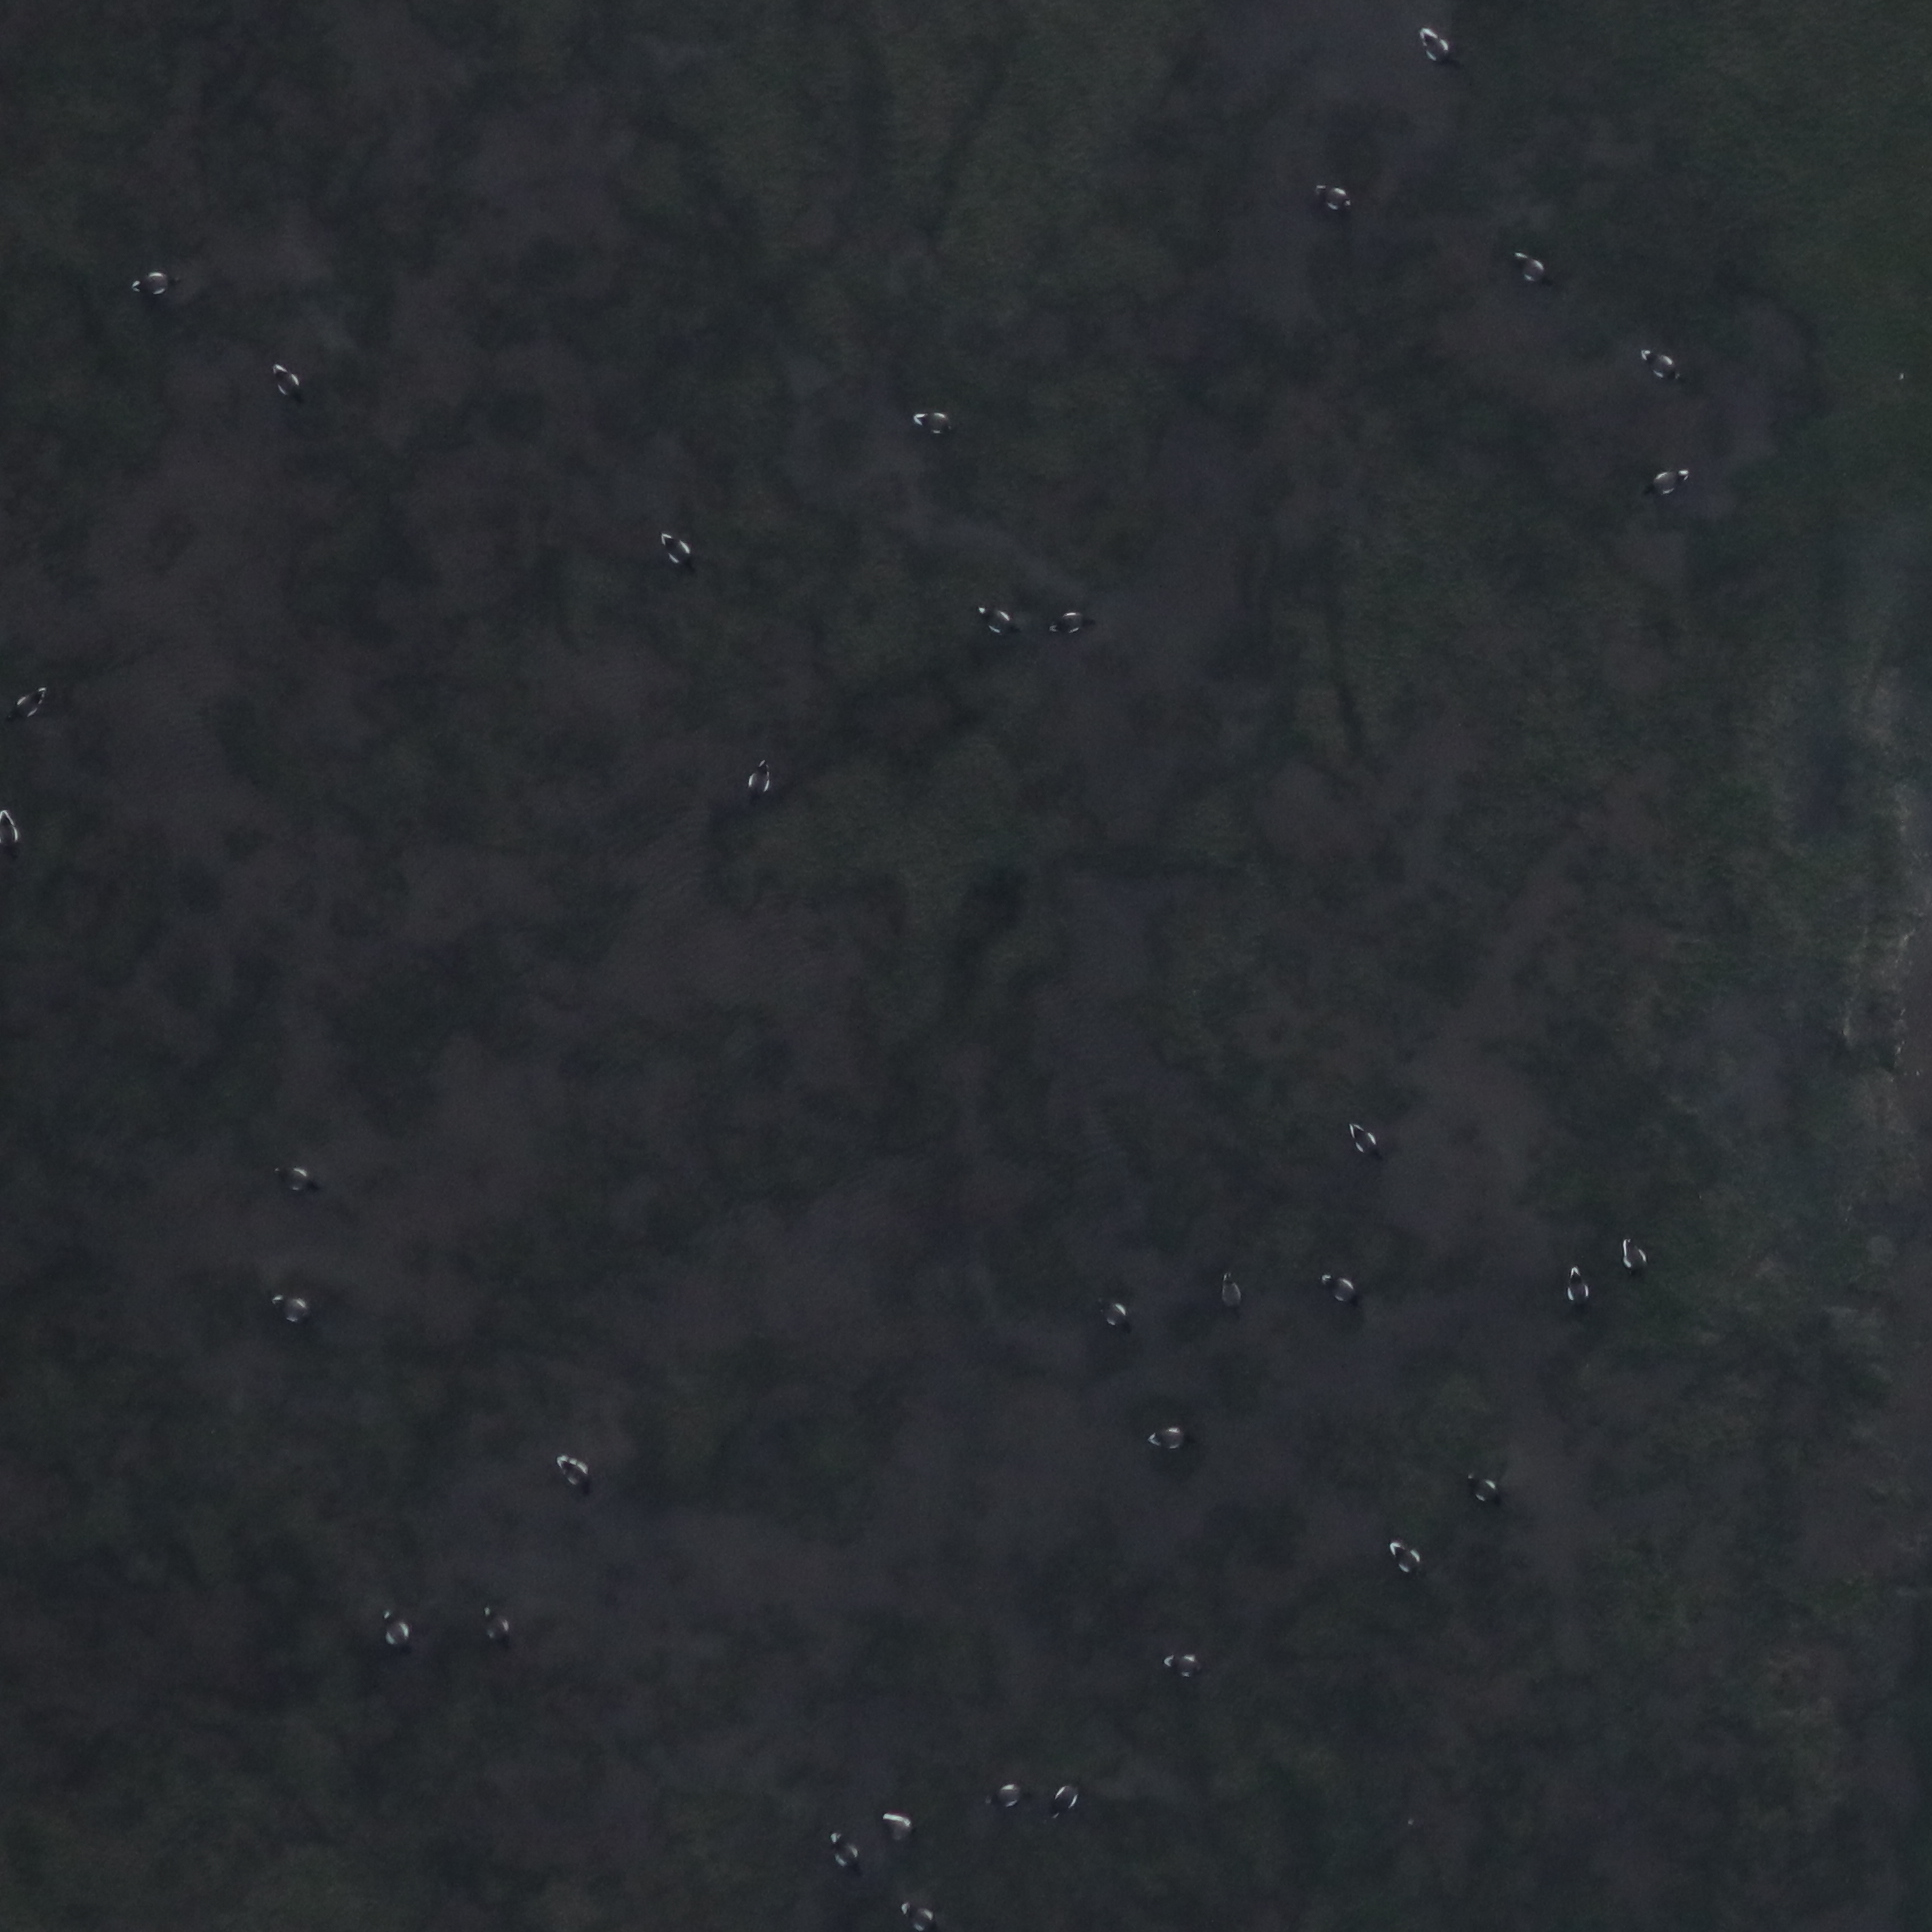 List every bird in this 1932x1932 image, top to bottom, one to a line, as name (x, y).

brant (1437, 46)
brant (1335, 198)
brant (1534, 267)
brant (154, 283)
brant (1660, 364)
brant (286, 382)
brant (935, 422)
brant (1667, 482)
brant (677, 548)
brant (1000, 619)
brant (1073, 622)
brant (27, 704)
brant (761, 778)
brant (8, 829)
brant (1364, 1141)
brant (298, 1179)
brant (1634, 1256)
brant (1578, 1287)
brant (1341, 1288)
brant (1229, 1293)
brant (293, 1308)
brant (1115, 1313)
brant (1169, 1438)
brant (573, 1472)
brant (1485, 1488)
brant (1406, 1558)
brant (496, 1627)
brant (398, 1631)
brant (1184, 1665)
brant (1007, 1796)
brant (1066, 1798)
brant (898, 1826)
brant (845, 1853)
brant (920, 1917)